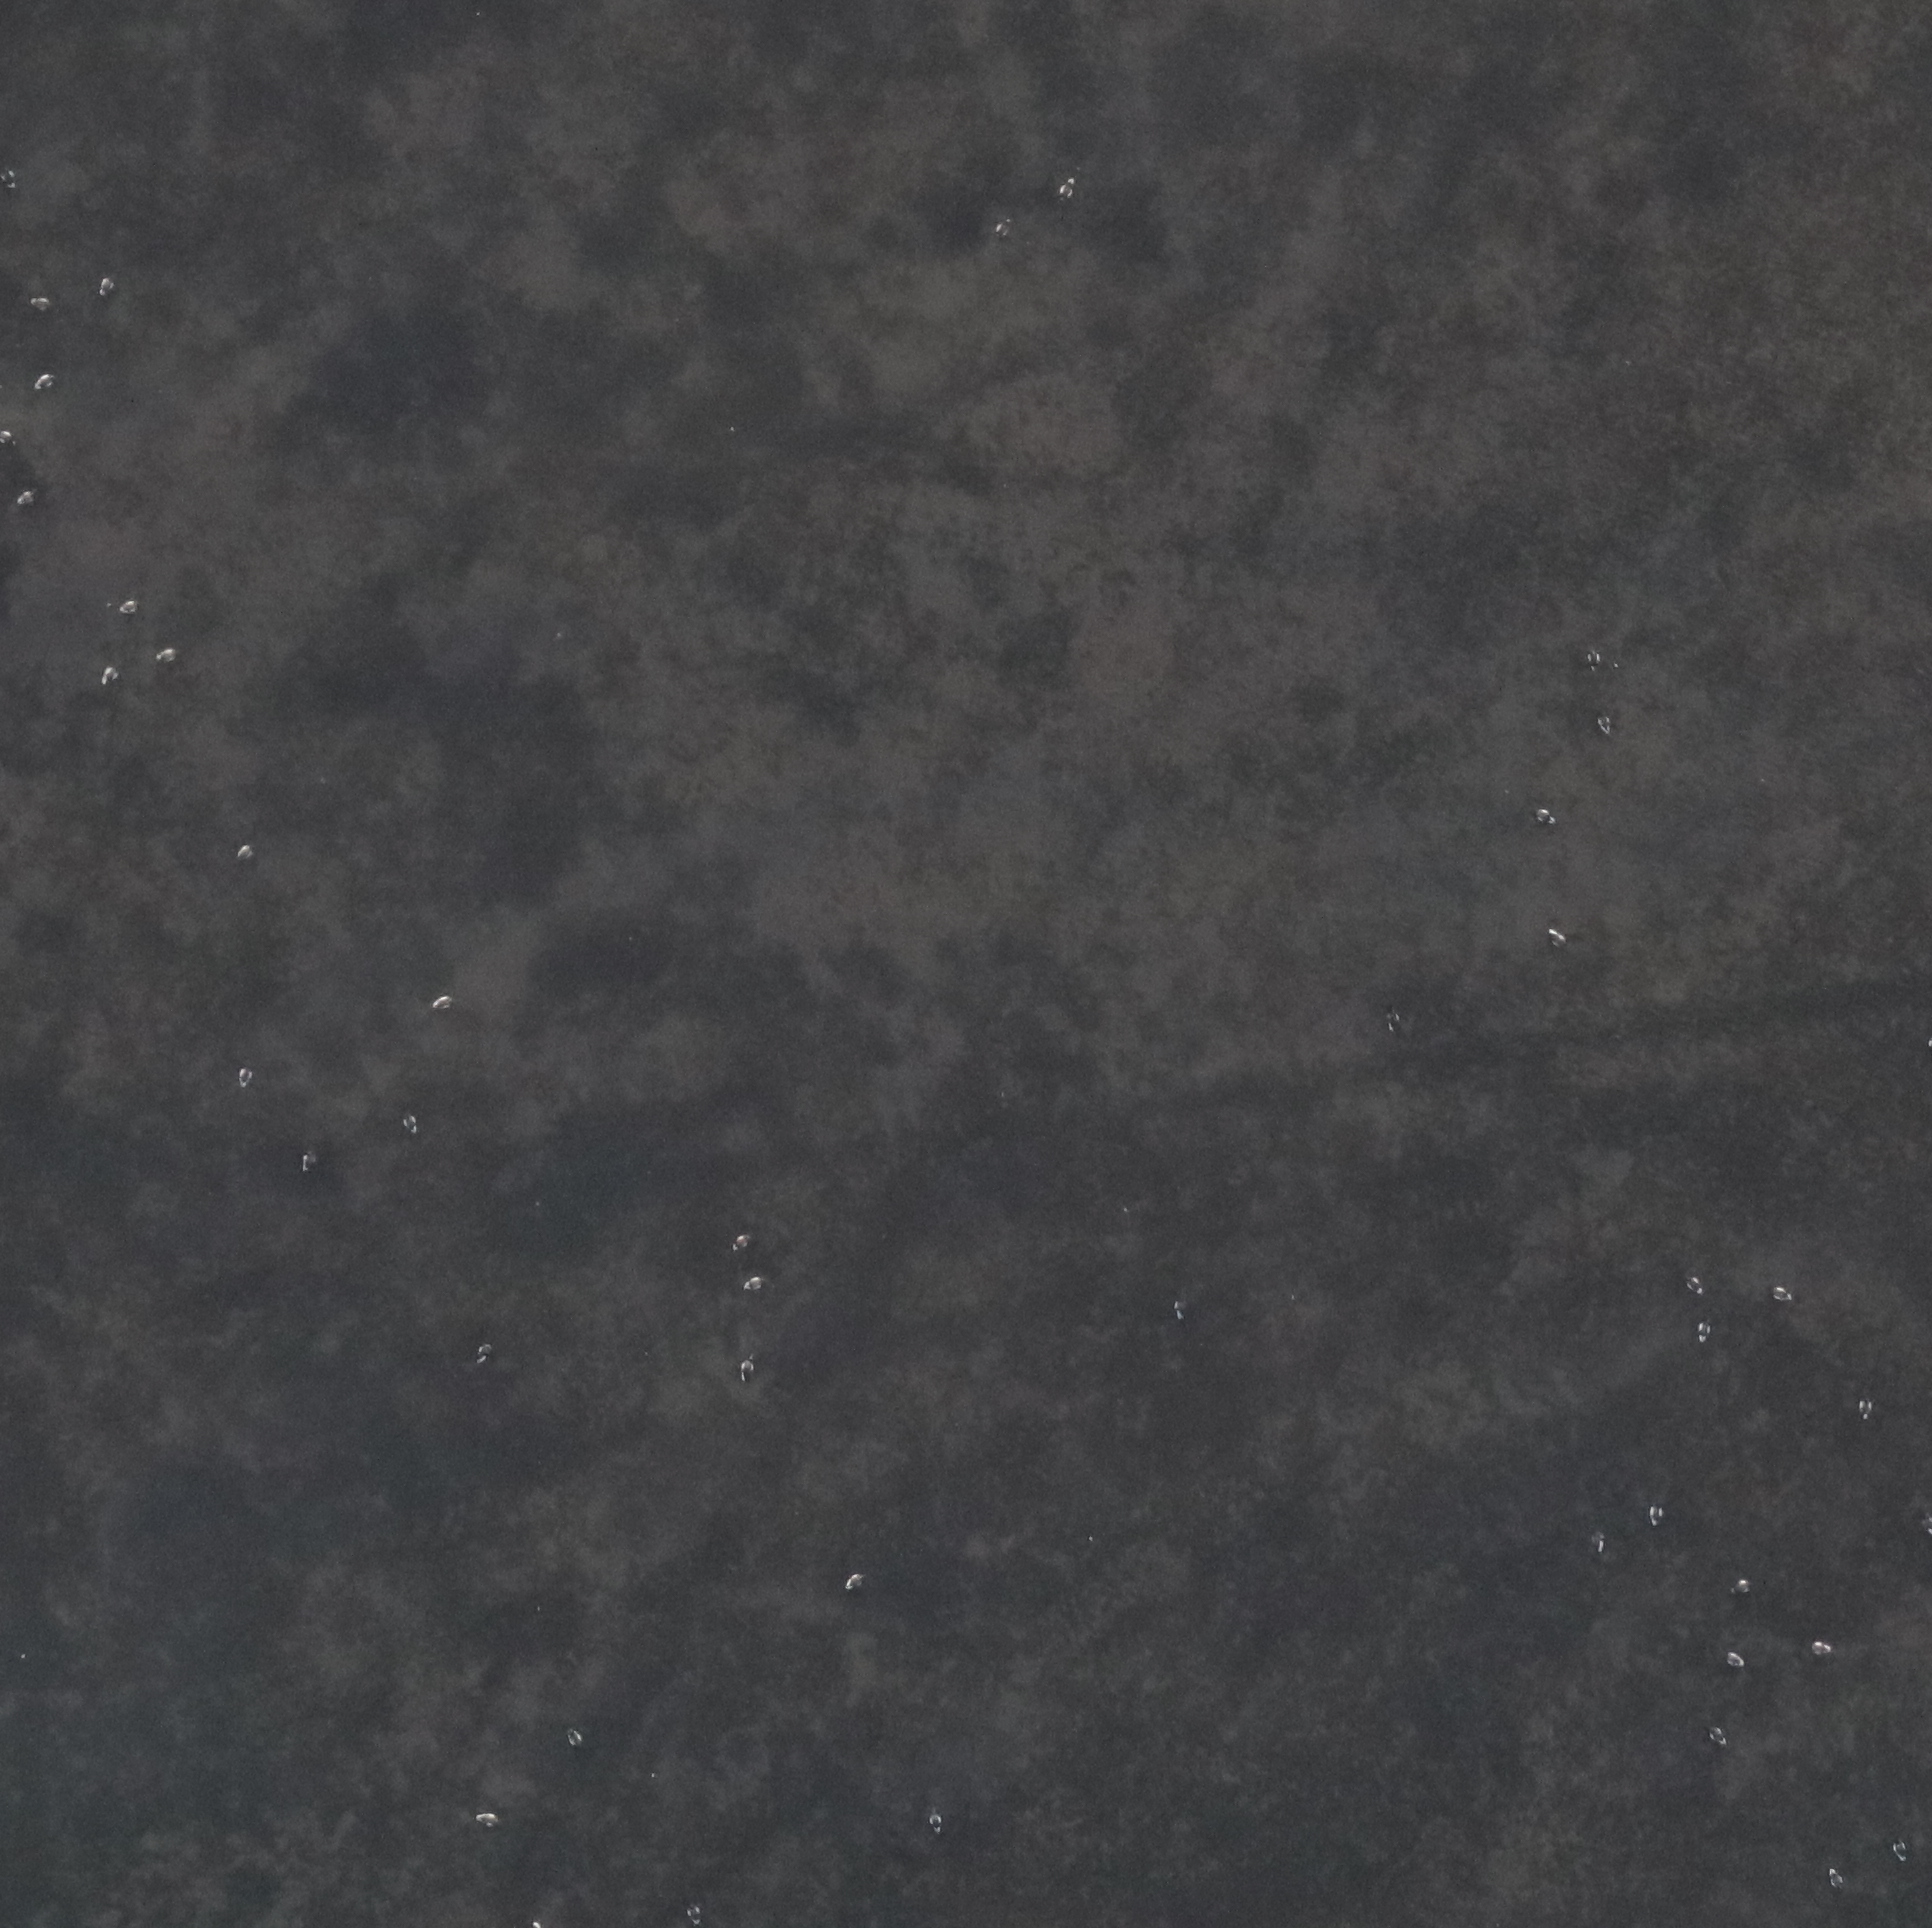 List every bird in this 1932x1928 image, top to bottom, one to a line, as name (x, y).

brant (8, 172)
brant (1061, 186)
brant (1007, 232)
brant (103, 278)
brant (38, 295)
brant (46, 374)
brant (5, 430)
brant (17, 490)
brant (137, 598)
brant (1590, 646)
brant (166, 647)
brant (109, 674)
brant (1615, 718)
brant (1544, 808)
brant (246, 849)
brant (1560, 943)
brant (444, 999)
brant (1389, 1012)
brant (236, 1087)
brant (410, 1121)
brant (310, 1158)
brant (742, 1252)
brant (759, 1284)
brant (1685, 1285)
brant (1785, 1299)
brant (1175, 1303)
brant (1709, 1332)
brant (490, 1354)
brant (743, 1359)
brant (1861, 1411)
brant (1654, 1519)
brant (1604, 1547)
brant (1744, 1581)
brant (854, 1583)
brant (1830, 1642)
brant (1738, 1664)
brant (574, 1734)
brant (1711, 1736)
brant (485, 1813)
brant (936, 1822)
brant (1899, 1855)
brant (1835, 1879)
brant (700, 1914)